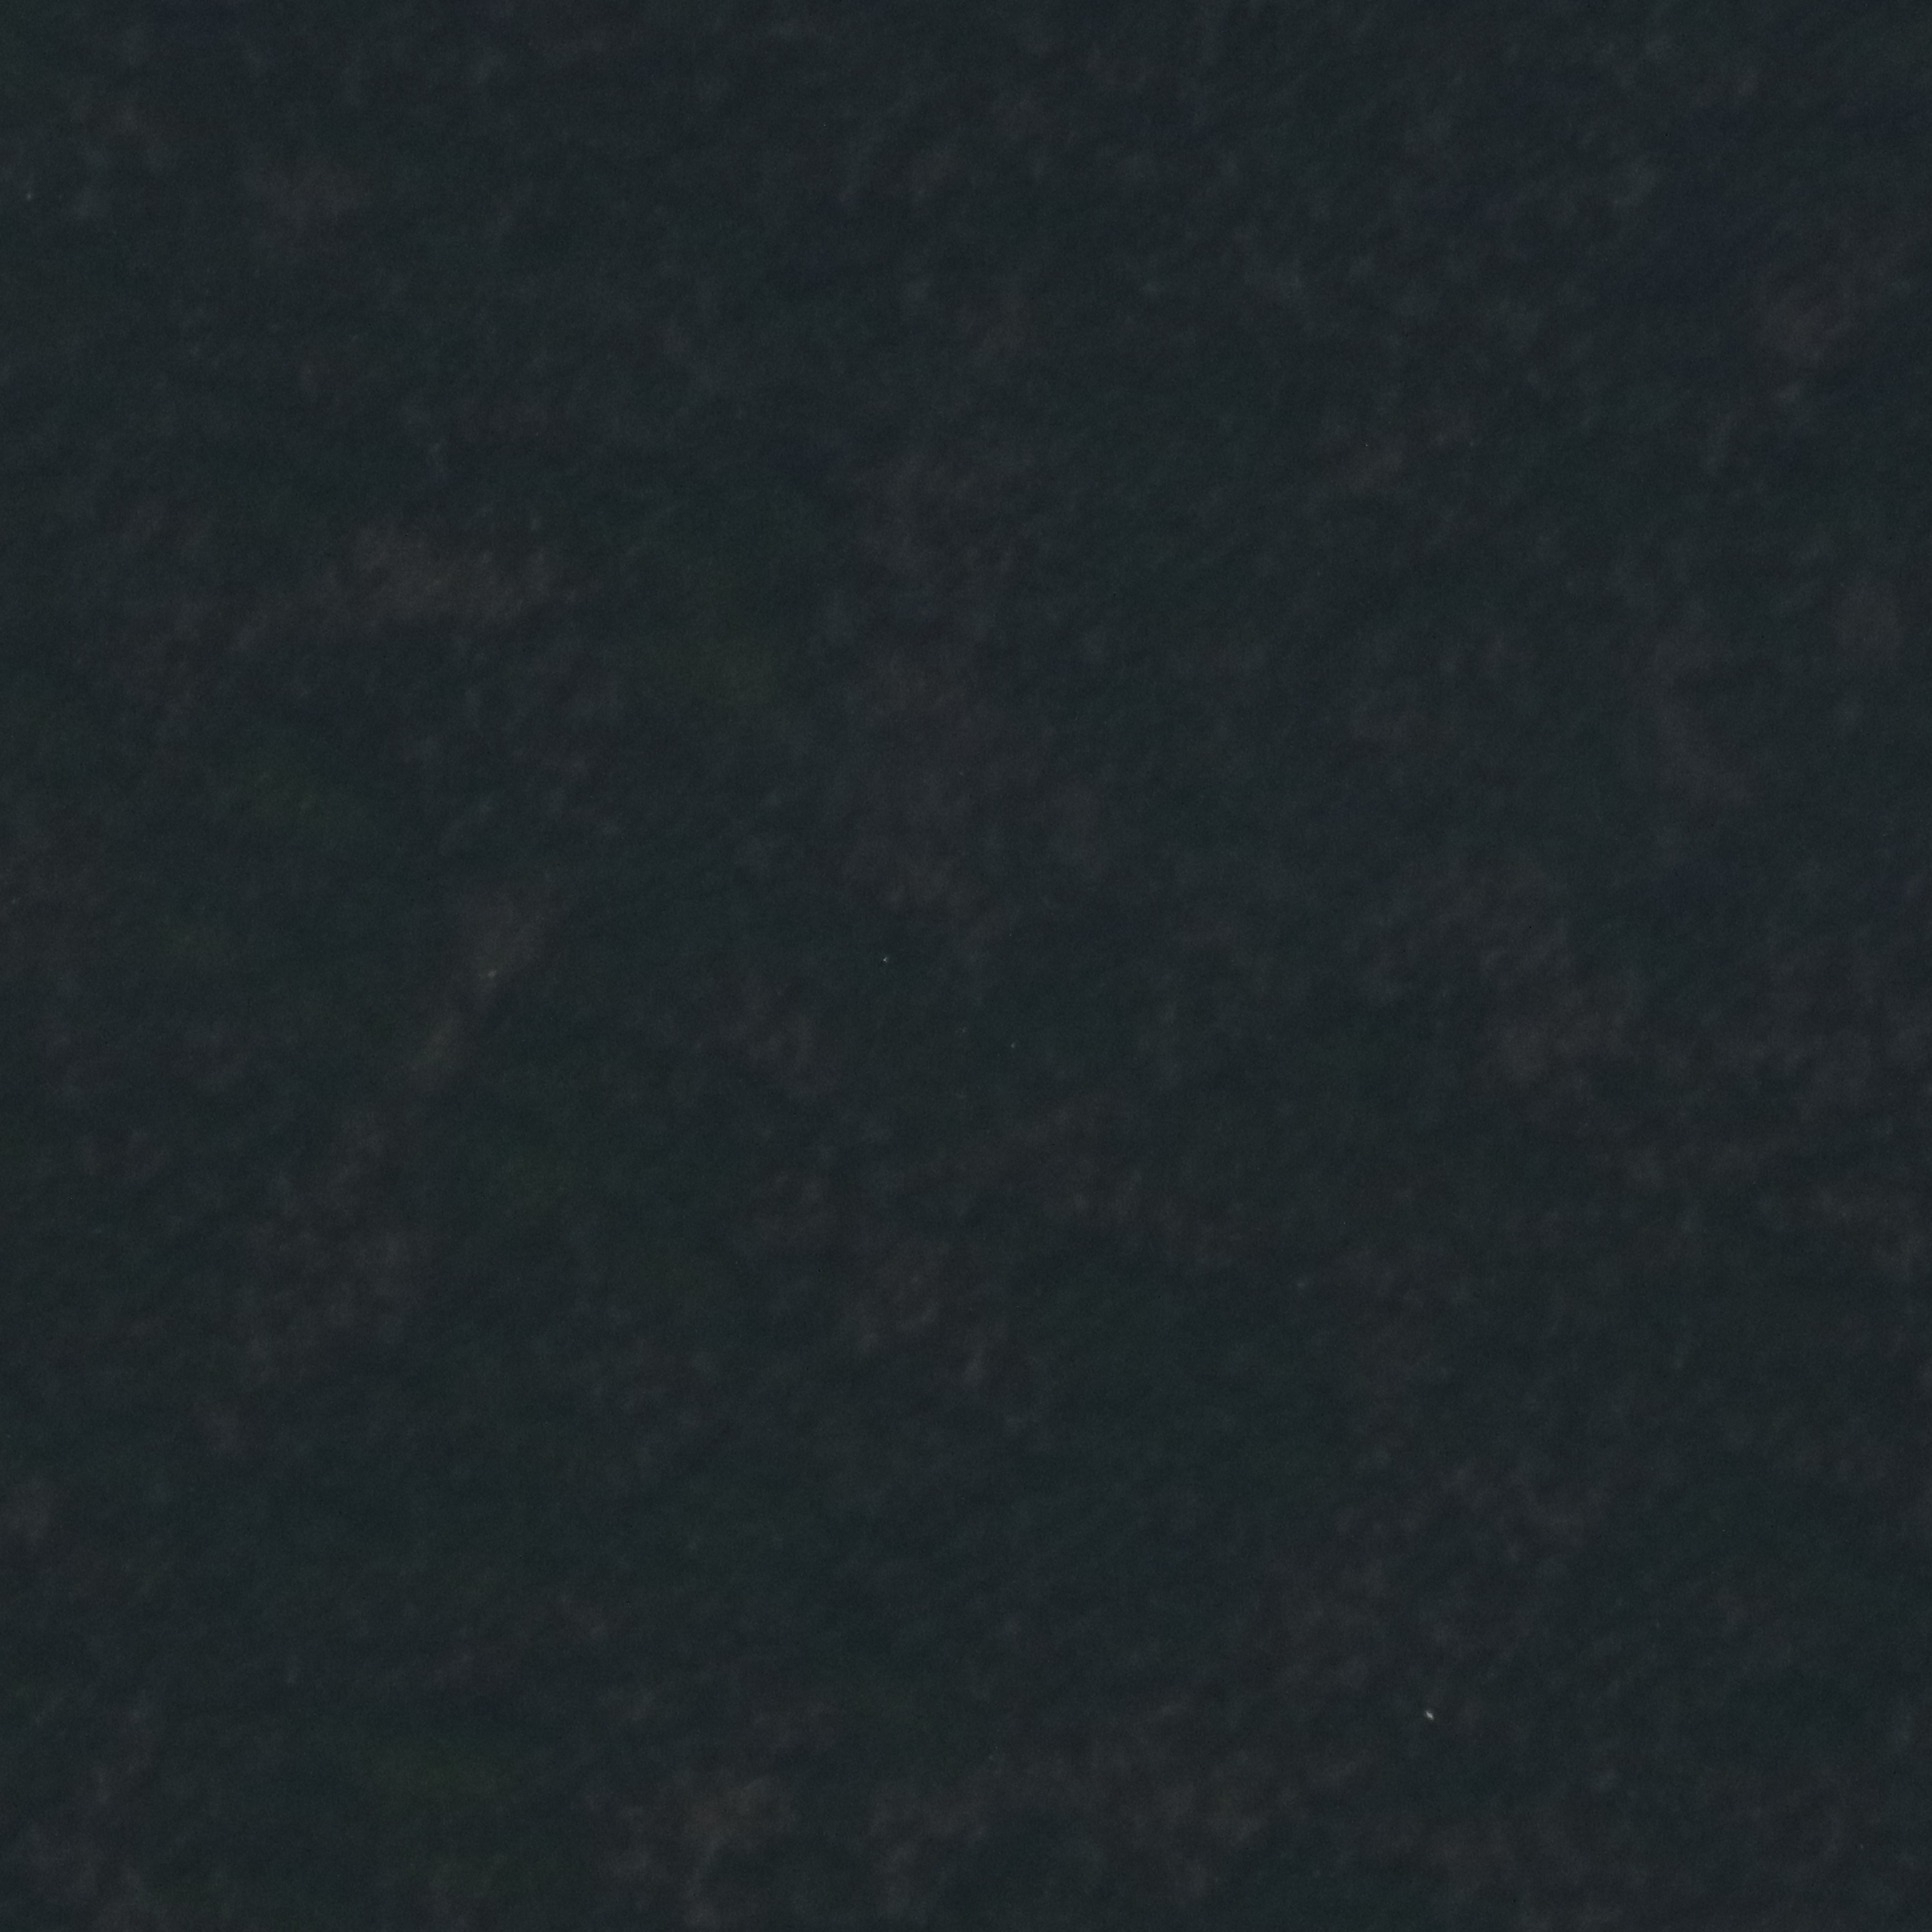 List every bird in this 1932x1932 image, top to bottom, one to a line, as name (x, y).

None